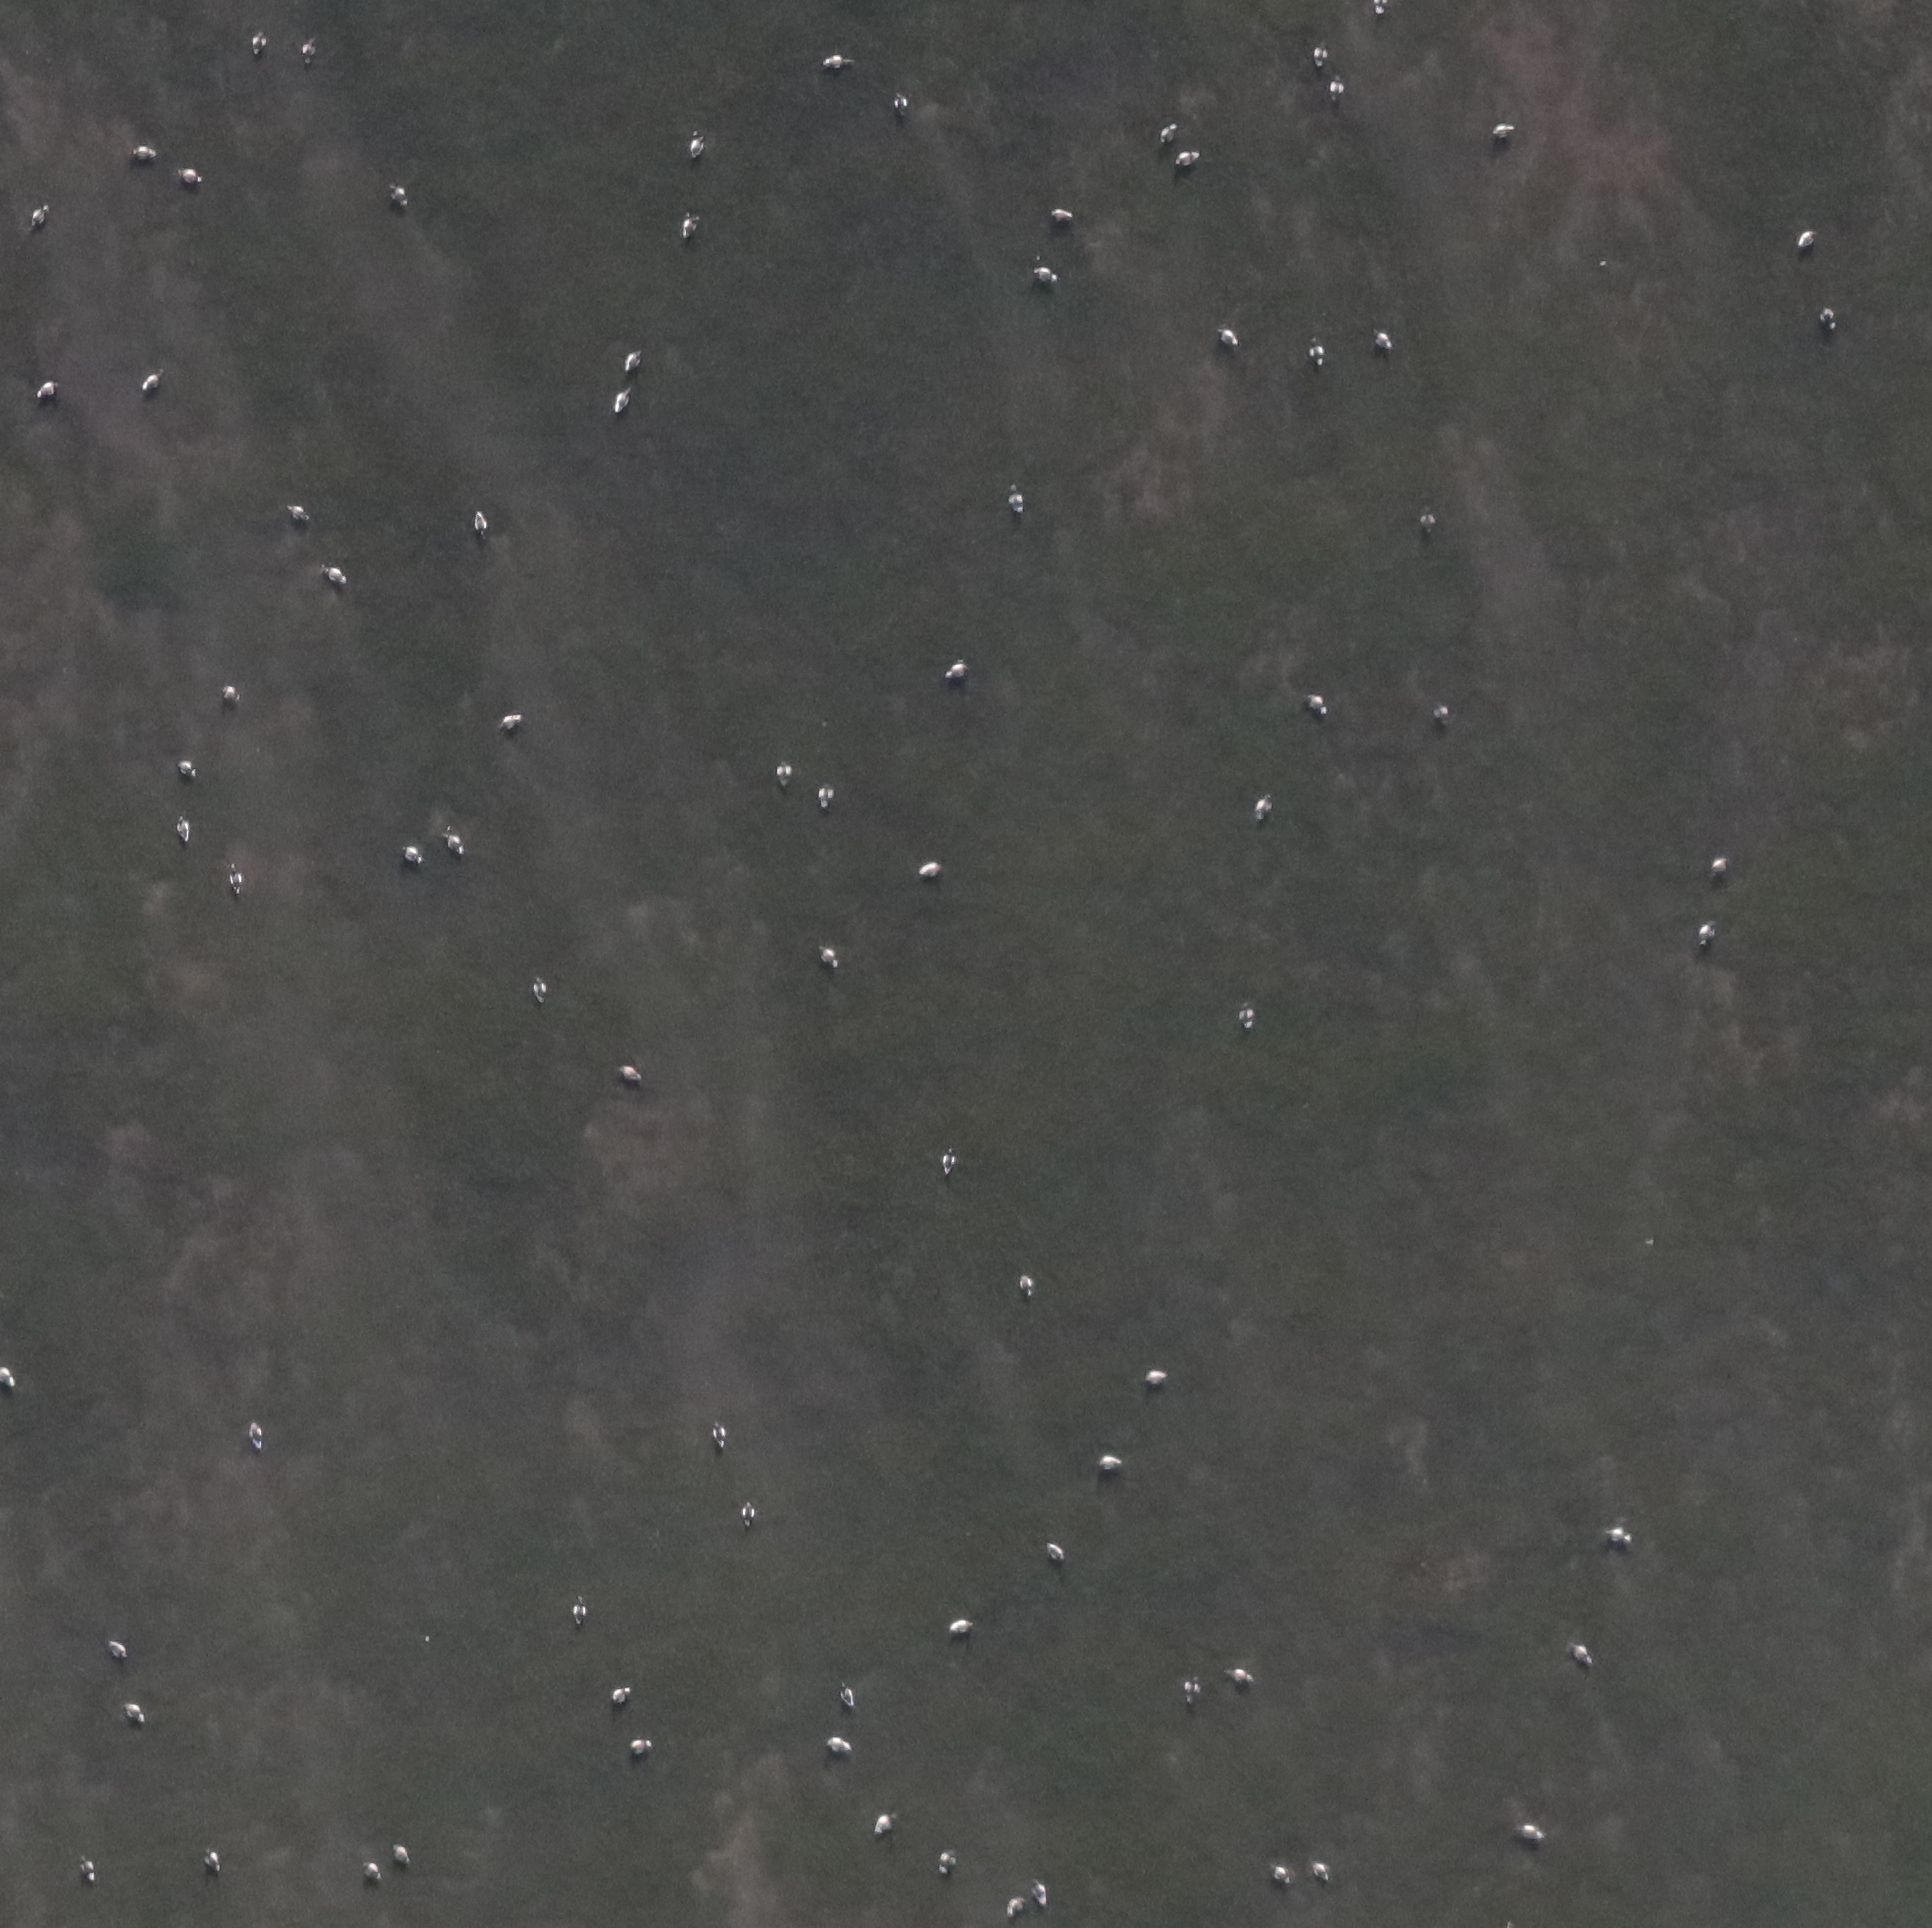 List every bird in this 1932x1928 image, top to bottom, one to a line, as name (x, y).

brant (1388, 0)
brant (254, 44)
brant (1323, 48)
brant (311, 52)
brant (843, 58)
brant (1348, 85)
brant (909, 110)
brant (1509, 117)
brant (1174, 129)
brant (696, 149)
brant (138, 157)
brant (1196, 168)
brant (190, 188)
brant (402, 195)
brant (1069, 208)
brant (32, 222)
brant (685, 236)
brant (1802, 252)
brant (1052, 274)
brant (1828, 314)
brant (1224, 333)
brant (1386, 341)
brant (1315, 350)
brant (634, 353)
brant (160, 380)
brant (34, 385)
brant (622, 400)
brant (1017, 497)
brant (305, 507)
brant (1420, 510)
brant (485, 514)
brant (336, 578)
brant (956, 681)
brant (1317, 694)
brant (224, 695)
brant (1443, 716)
brant (510, 727)
brant (185, 767)
brant (786, 774)
brant (827, 799)
brant (1272, 803)
brant (190, 824)
brant (442, 842)
brant (410, 860)
brant (1713, 864)
brant (932, 867)
brant (232, 888)
brant (1703, 921)
brant (828, 969)
brant (544, 981)
brant (1242, 1017)
brant (639, 1076)
brant (958, 1163)
brant (1031, 1280)
brant (9, 1373)
brant (1157, 1377)
brant (714, 1431)
brant (263, 1435)
brant (1109, 1460)
brant (740, 1510)
brant (1057, 1544)
brant (1616, 1553)
brant (581, 1613)
brant (963, 1640)
brant (1591, 1646)
brant (115, 1648)
brant (1252, 1681)
brant (1191, 1682)
brant (848, 1694)
brant (621, 1695)
brant (135, 1711)
brant (843, 1747)
brant (643, 1755)
brant (887, 1821)
brant (1527, 1841)
brant (400, 1856)
brant (948, 1858)
brant (206, 1862)
brant (1281, 1862)
brant (93, 1872)
brant (369, 1874)
brant (1325, 1880)
brant (1040, 1893)
brant (1019, 1914)